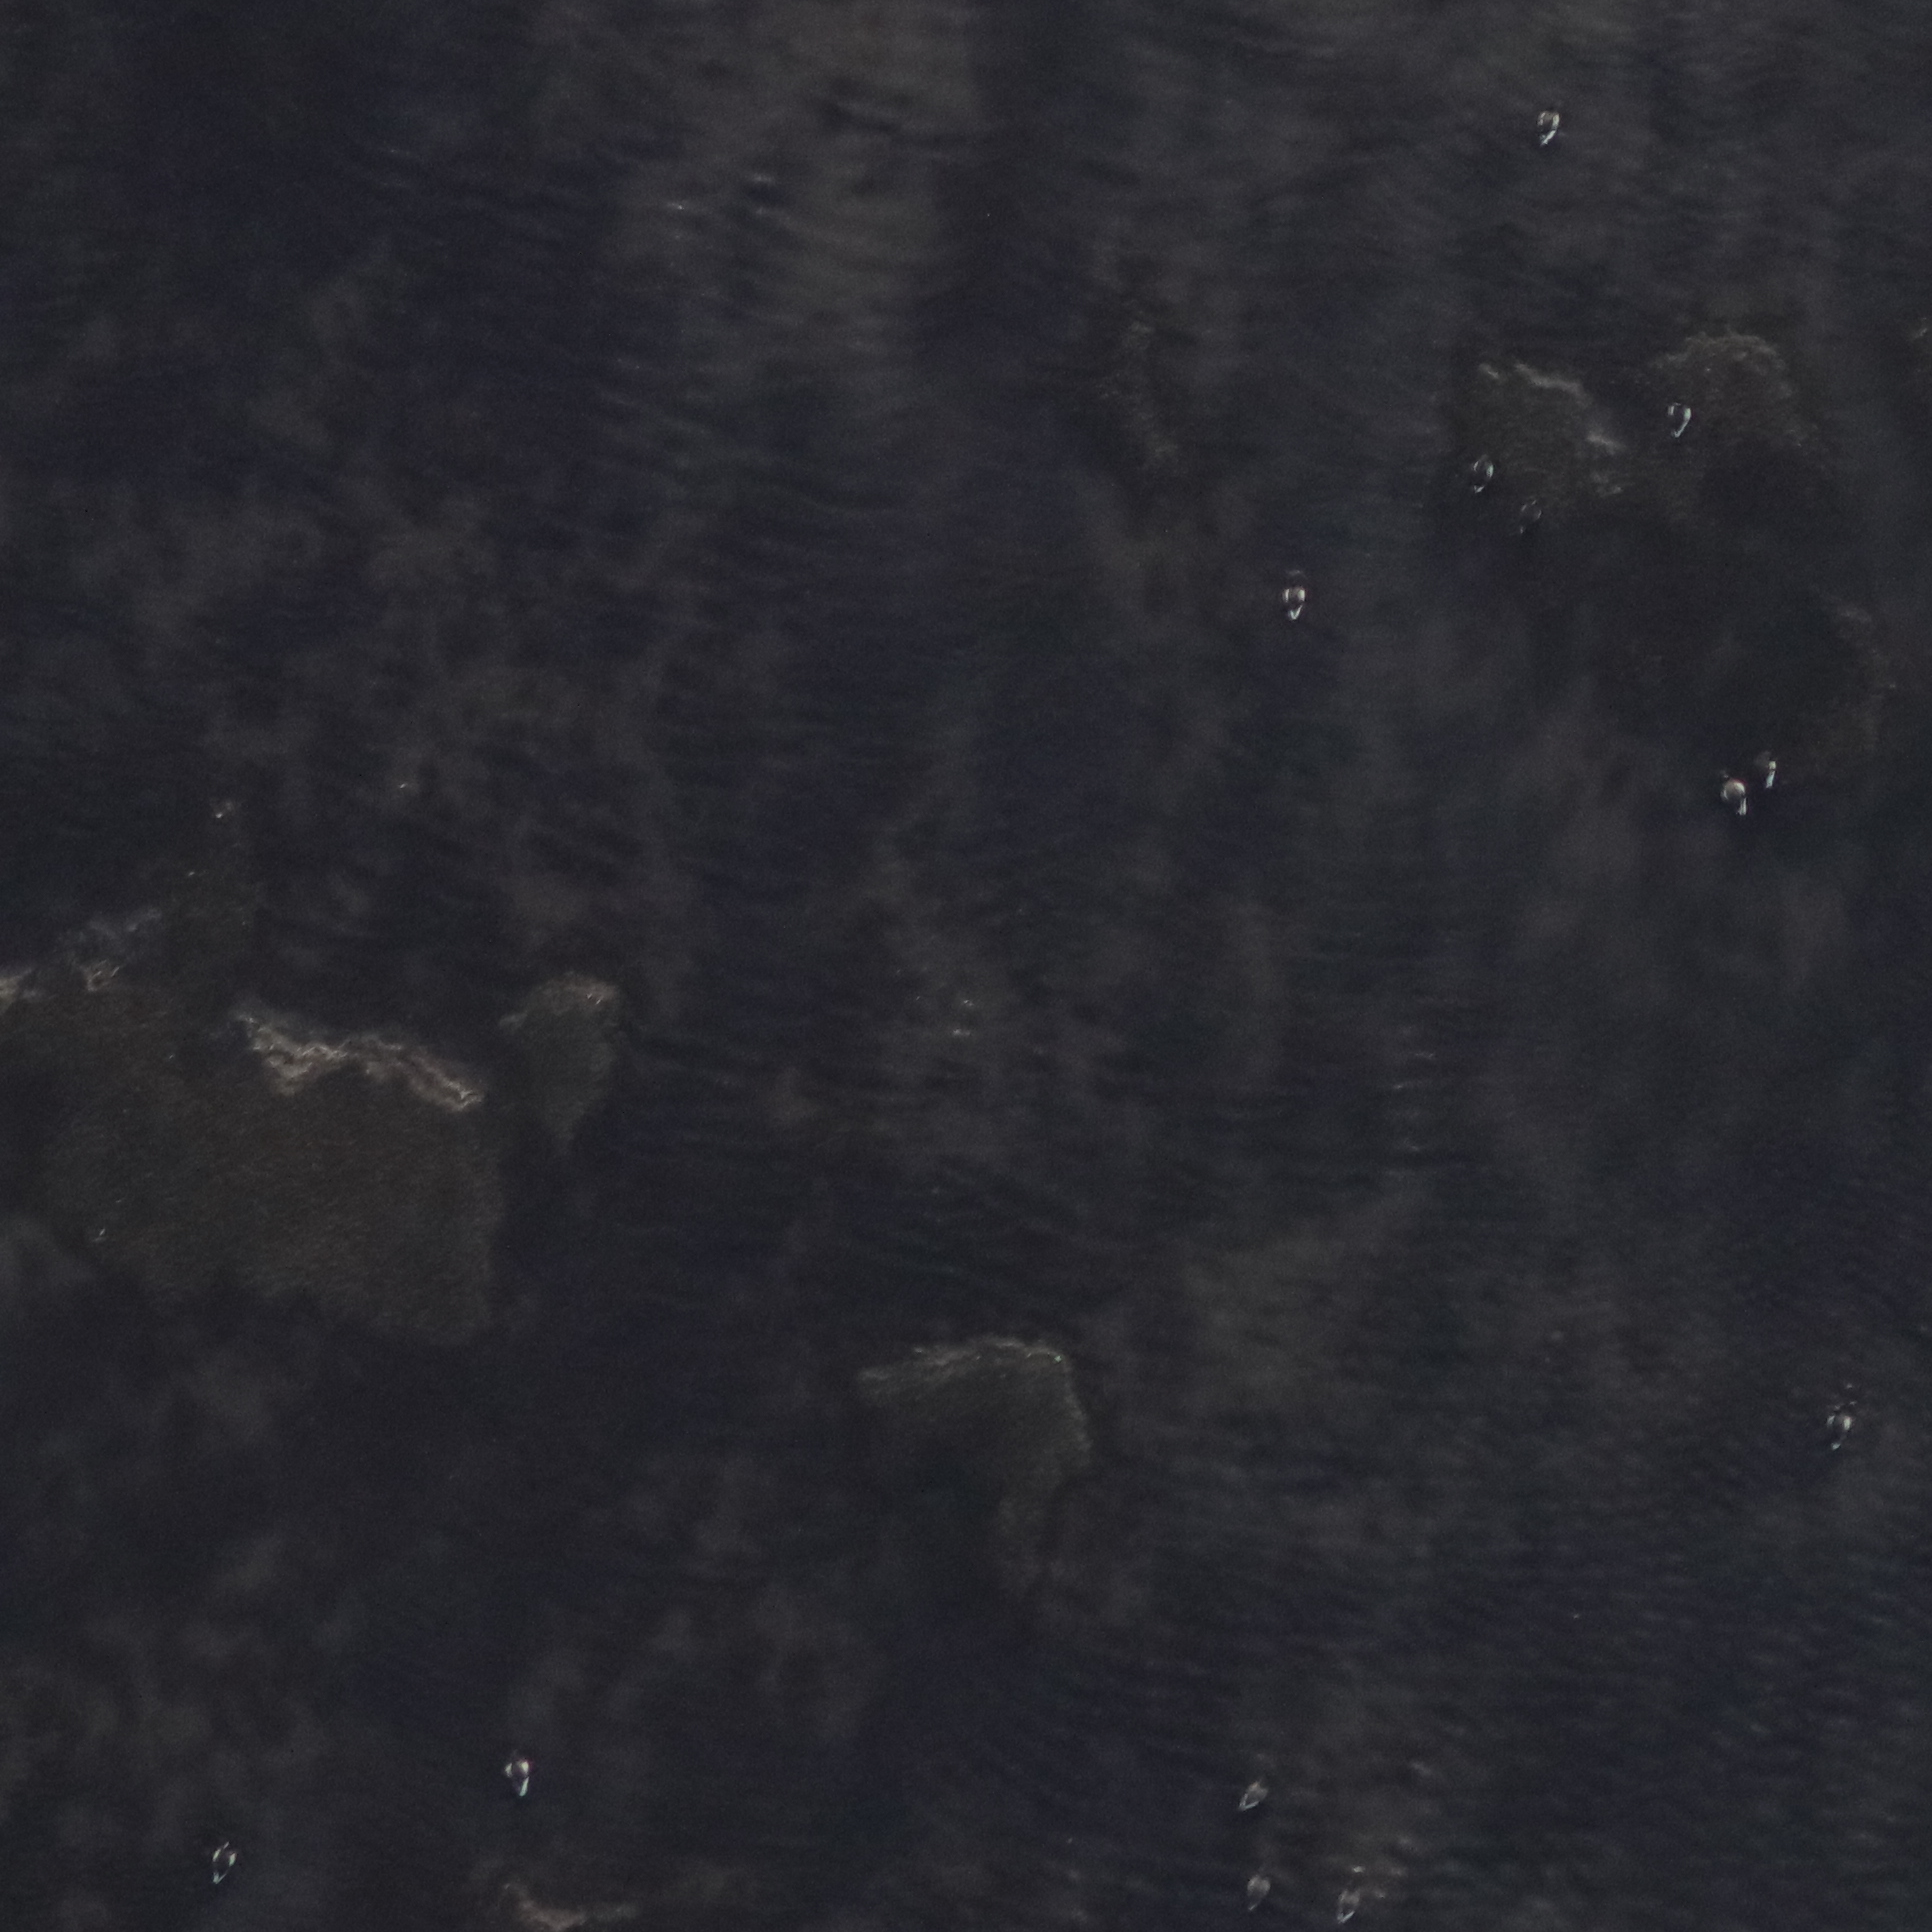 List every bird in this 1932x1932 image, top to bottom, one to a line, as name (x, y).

brant (1549, 123)
brant (1681, 416)
brant (1488, 472)
brant (1530, 516)
brant (1296, 596)
brant (1772, 777)
brant (1736, 791)
brant (1841, 1423)
brant (518, 1771)
brant (1254, 1795)
brant (224, 1860)
brant (1257, 1893)
brant (1356, 1916)